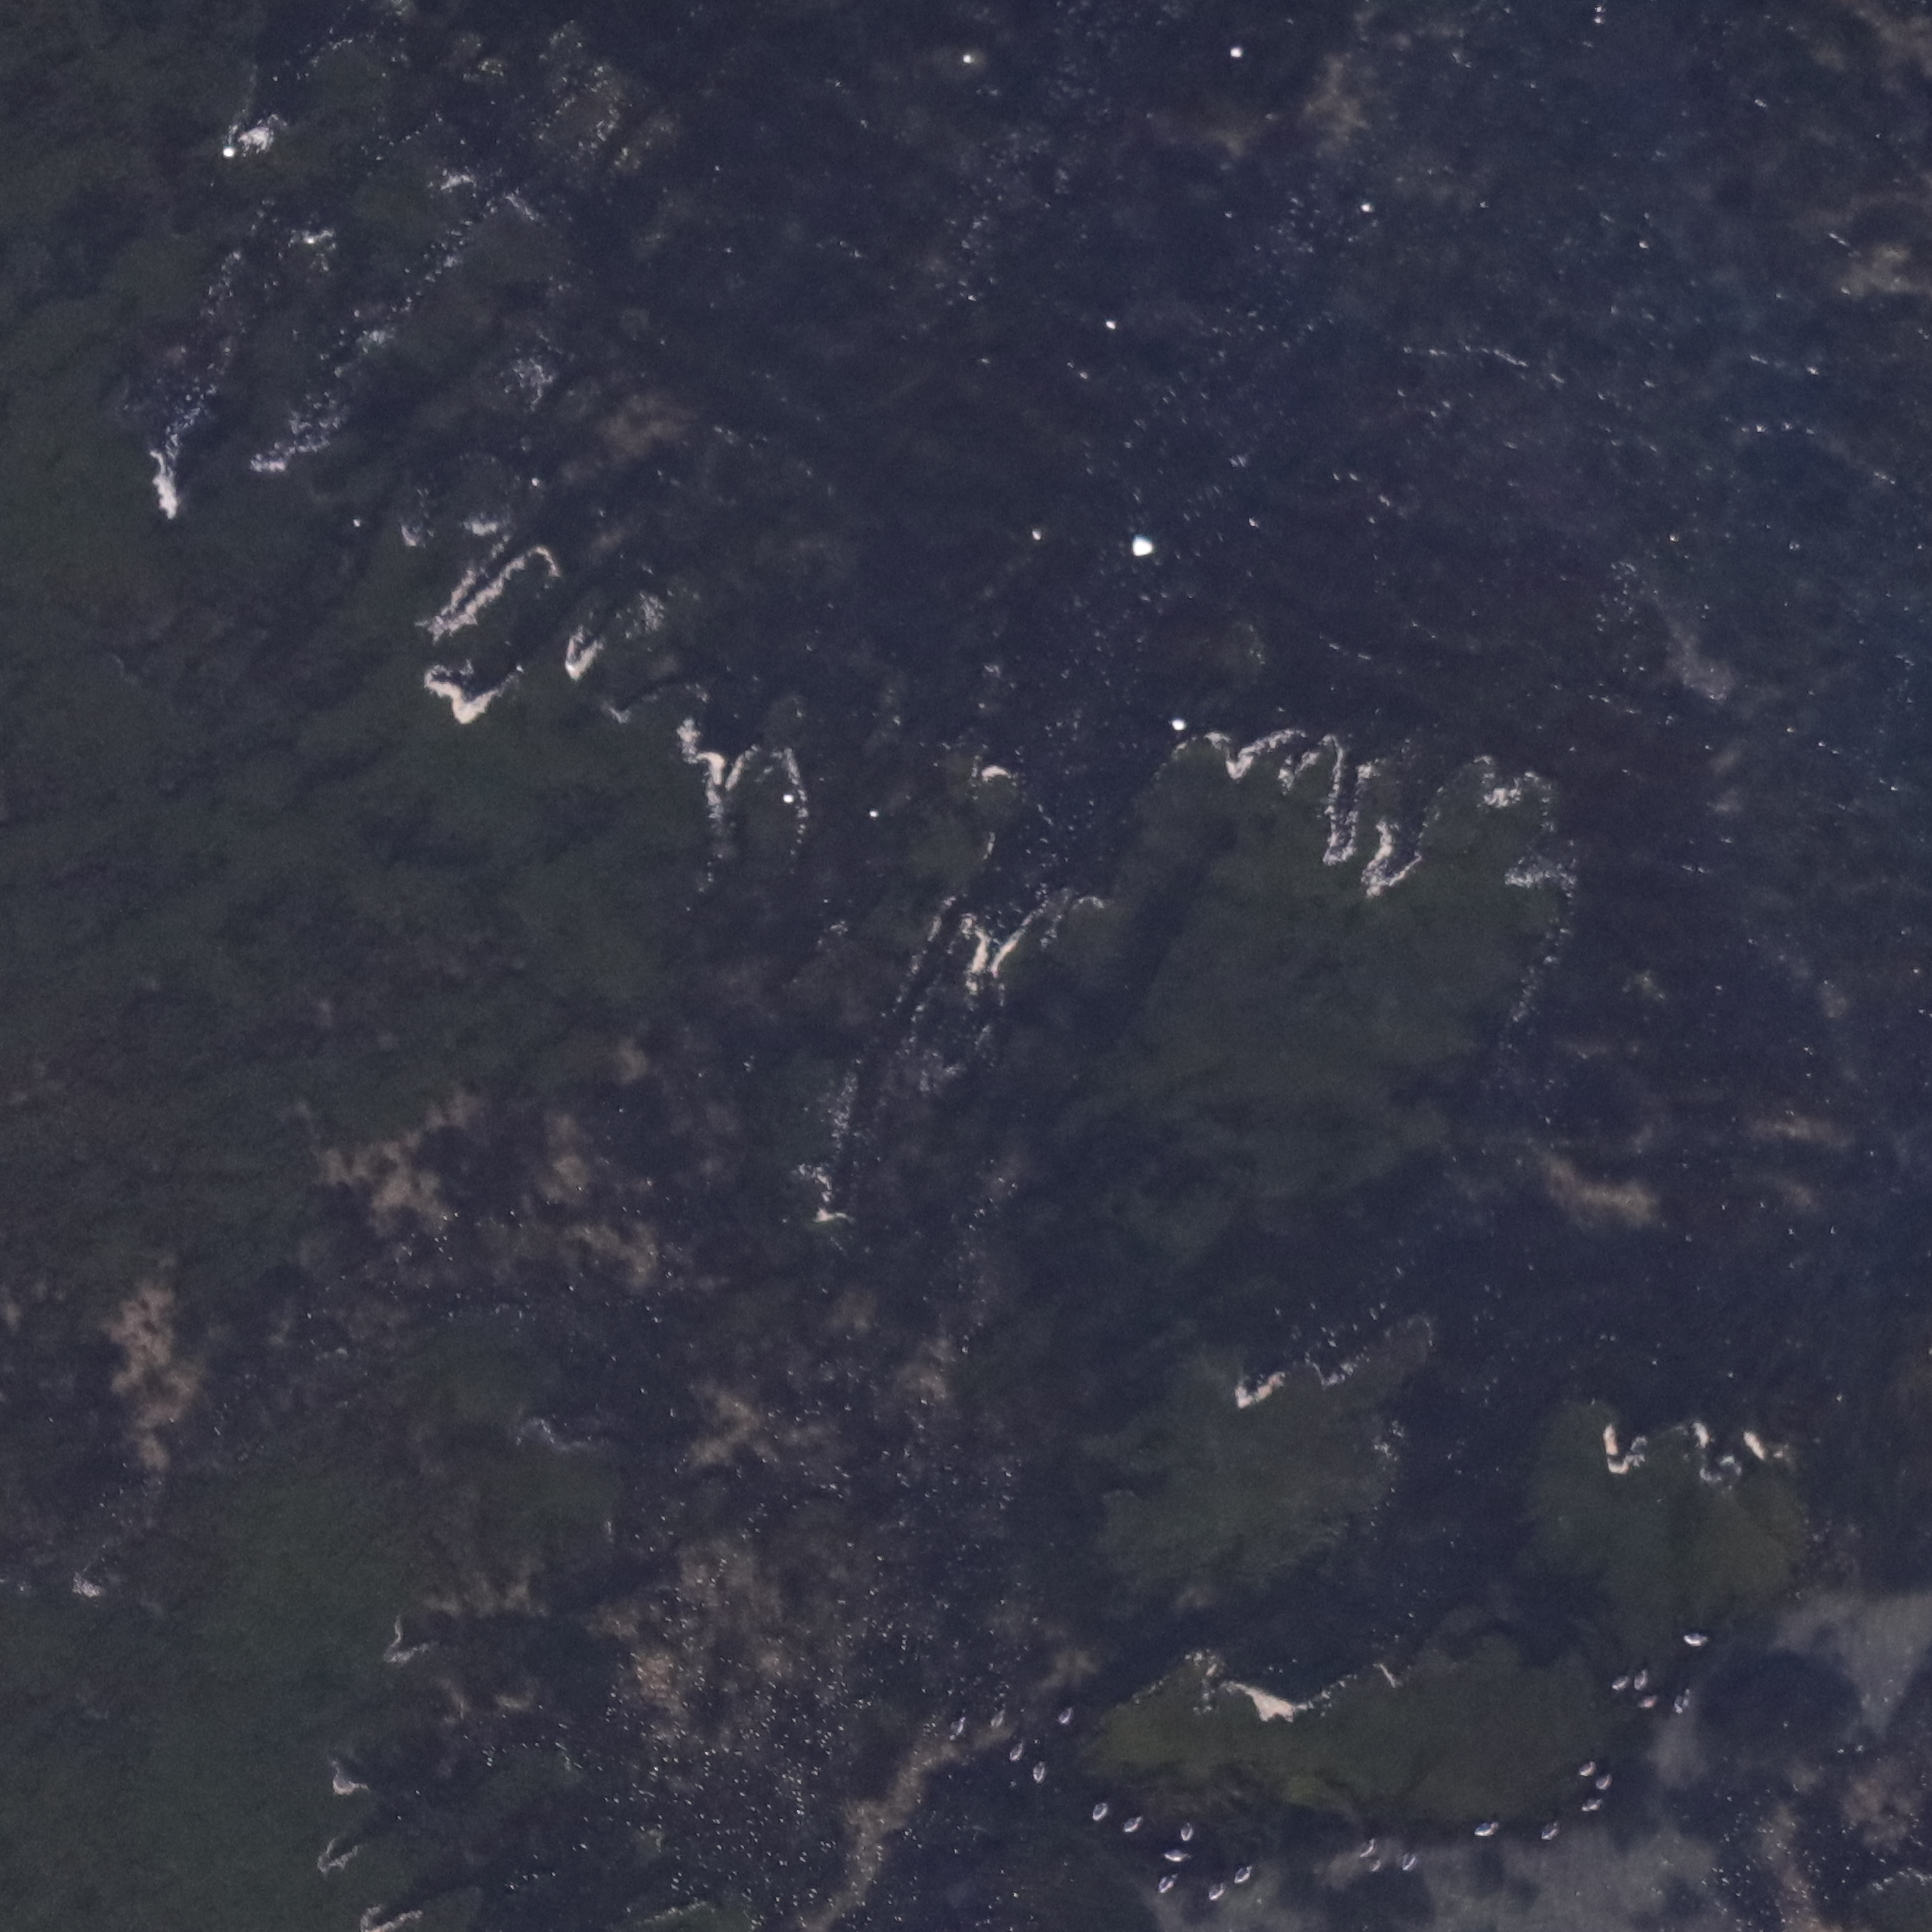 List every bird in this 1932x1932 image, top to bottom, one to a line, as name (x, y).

brant (1689, 1639)
brant (1647, 1673)
brant (1622, 1685)
brant (1655, 1703)
brant (1684, 1706)
brant (1069, 1711)
brant (960, 1724)
brant (1003, 1725)
brant (1020, 1751)
brant (1584, 1764)
brant (1043, 1772)
brant (1607, 1782)
brant (1589, 1811)
brant (1105, 1812)
brant (1139, 1825)
brant (1196, 1829)
brant (1552, 1833)
brant (1479, 1839)
brant (1370, 1845)
brant (1182, 1860)
brant (1415, 1864)
brant (1376, 1871)
brant (1242, 1873)
brant (1174, 1882)
brant (1222, 1891)